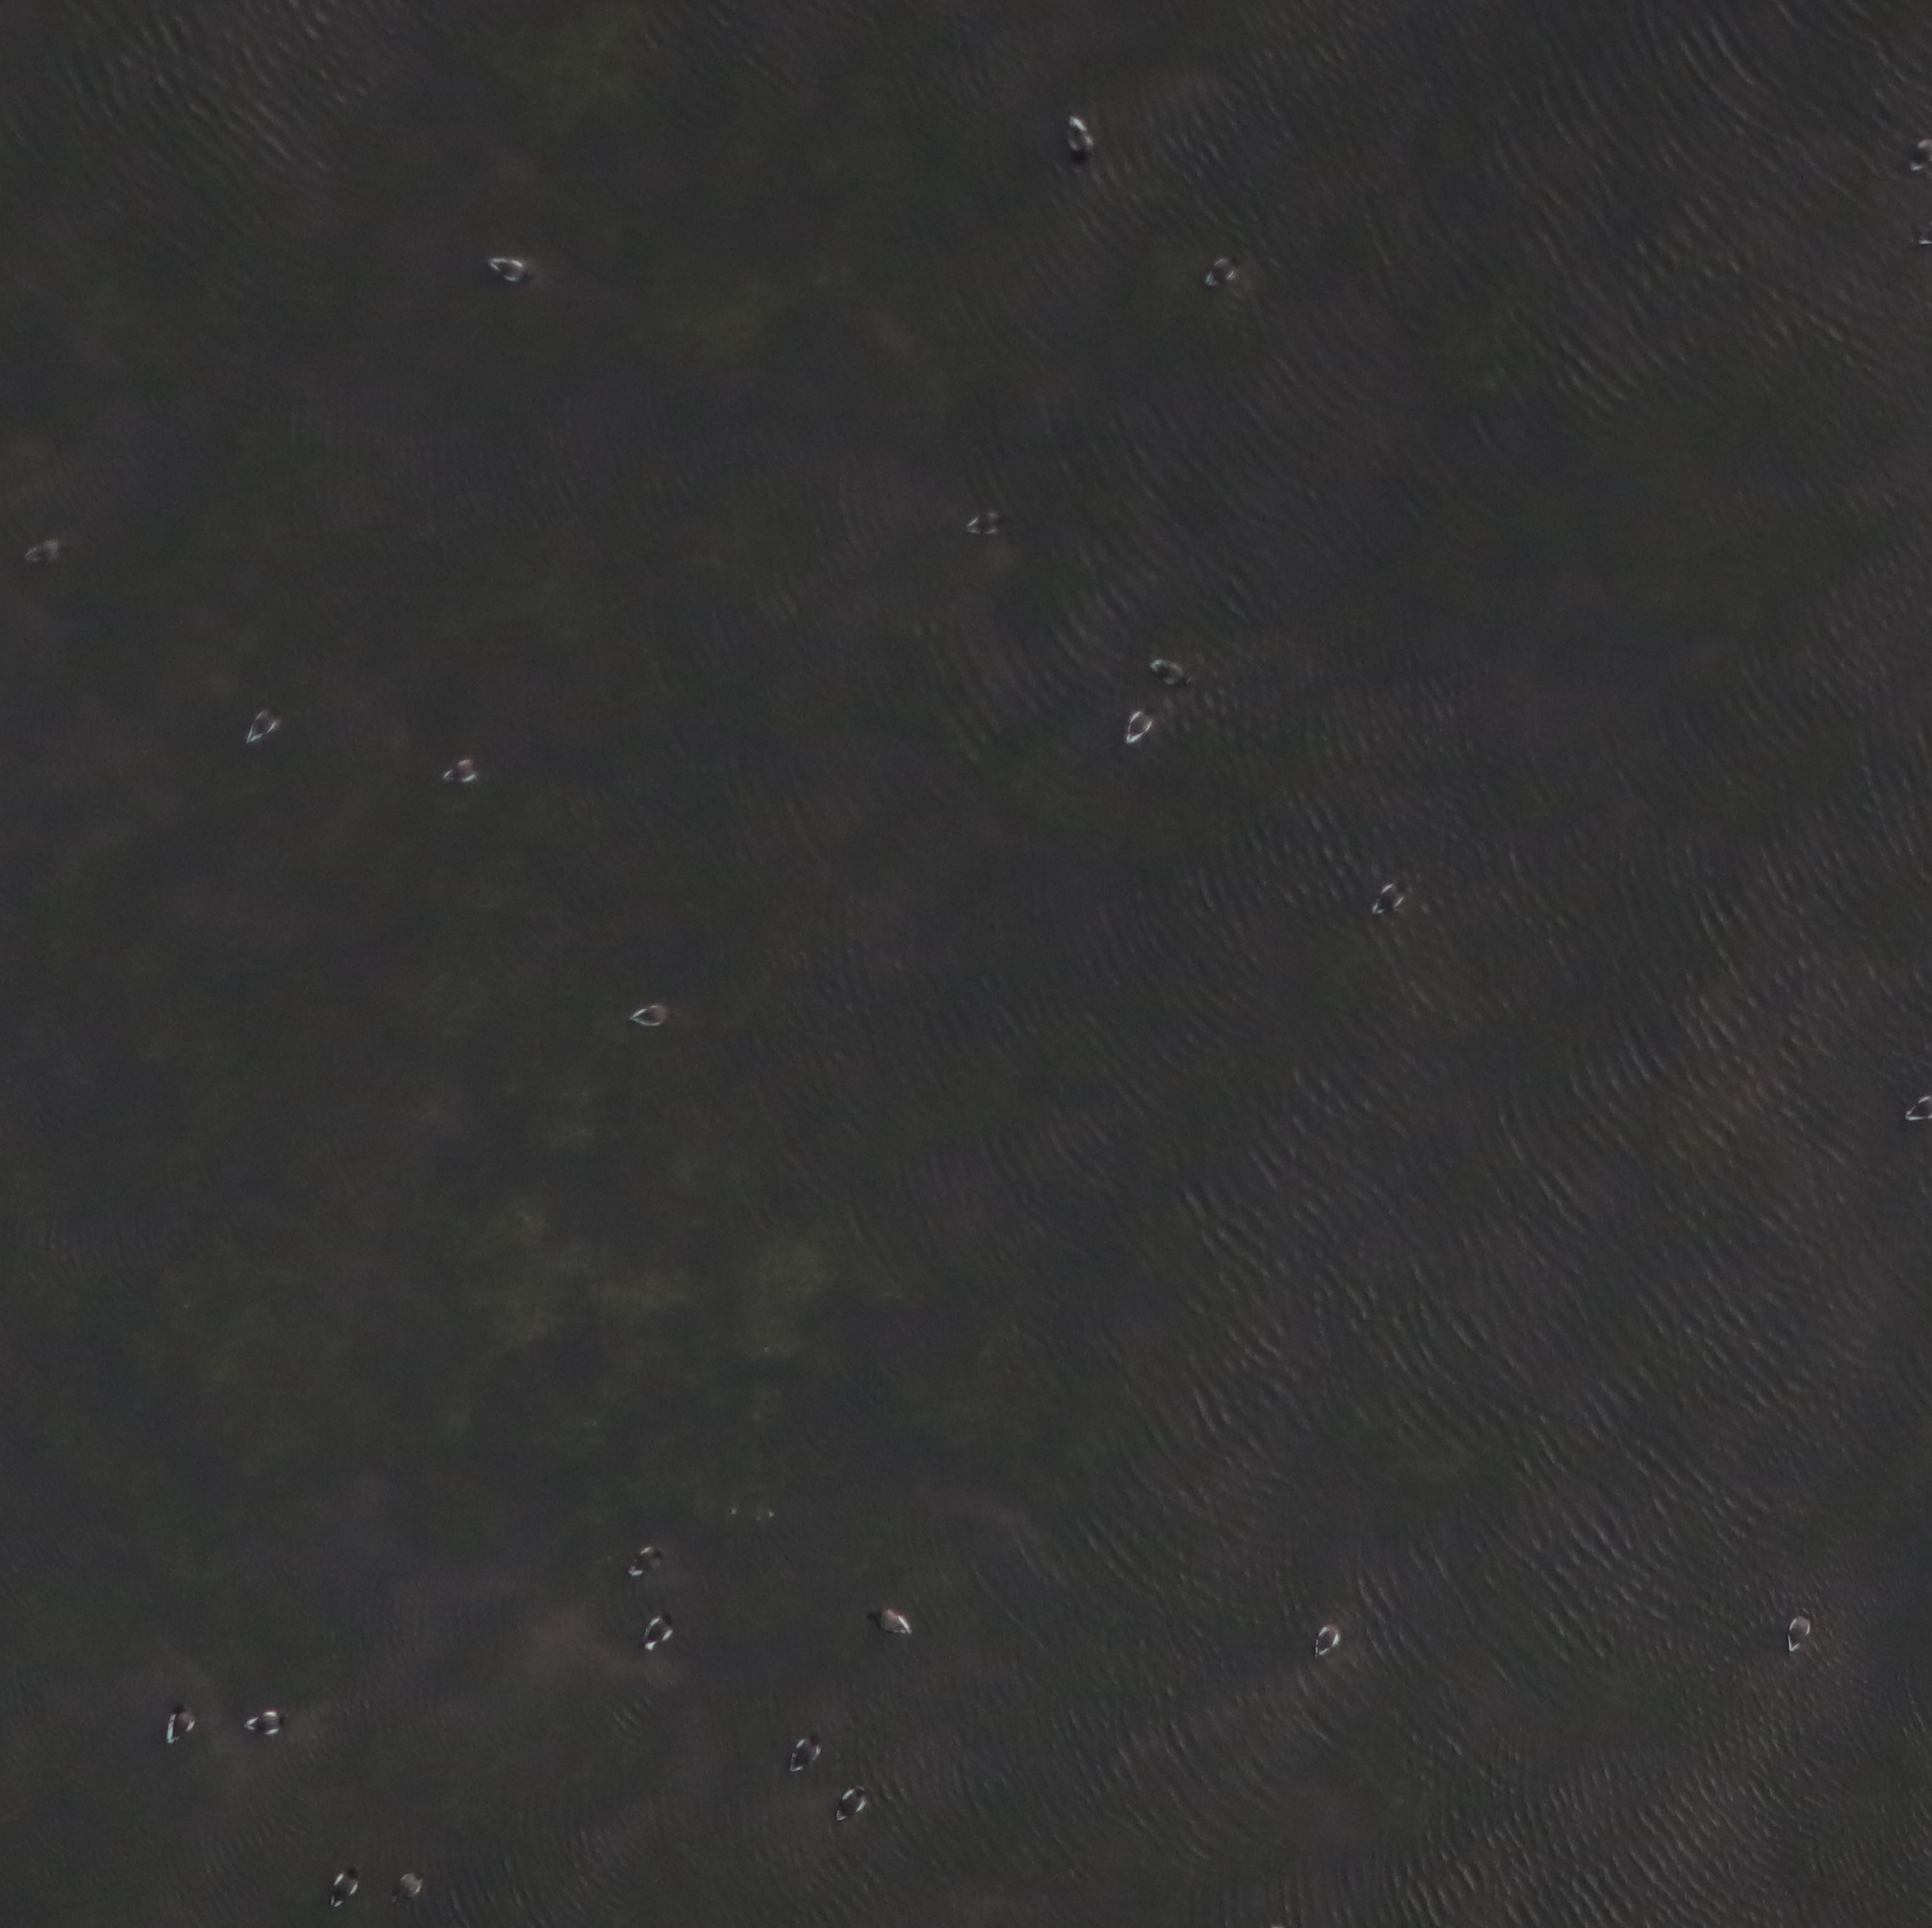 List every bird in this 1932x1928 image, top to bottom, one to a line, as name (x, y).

brant (1079, 136)
brant (1926, 154)
brant (512, 270)
brant (1225, 270)
brant (988, 521)
brant (43, 551)
brant (1169, 674)
brant (1138, 722)
brant (268, 723)
brant (466, 768)
brant (1390, 896)
brant (655, 1016)
brant (1926, 1106)
brant (644, 1560)
brant (891, 1621)
brant (658, 1628)
brant (1798, 1630)
brant (1327, 1638)
brant (177, 1721)
brant (267, 1723)
brant (806, 1753)
brant (853, 1802)
brant (343, 1886)
brant (412, 1888)